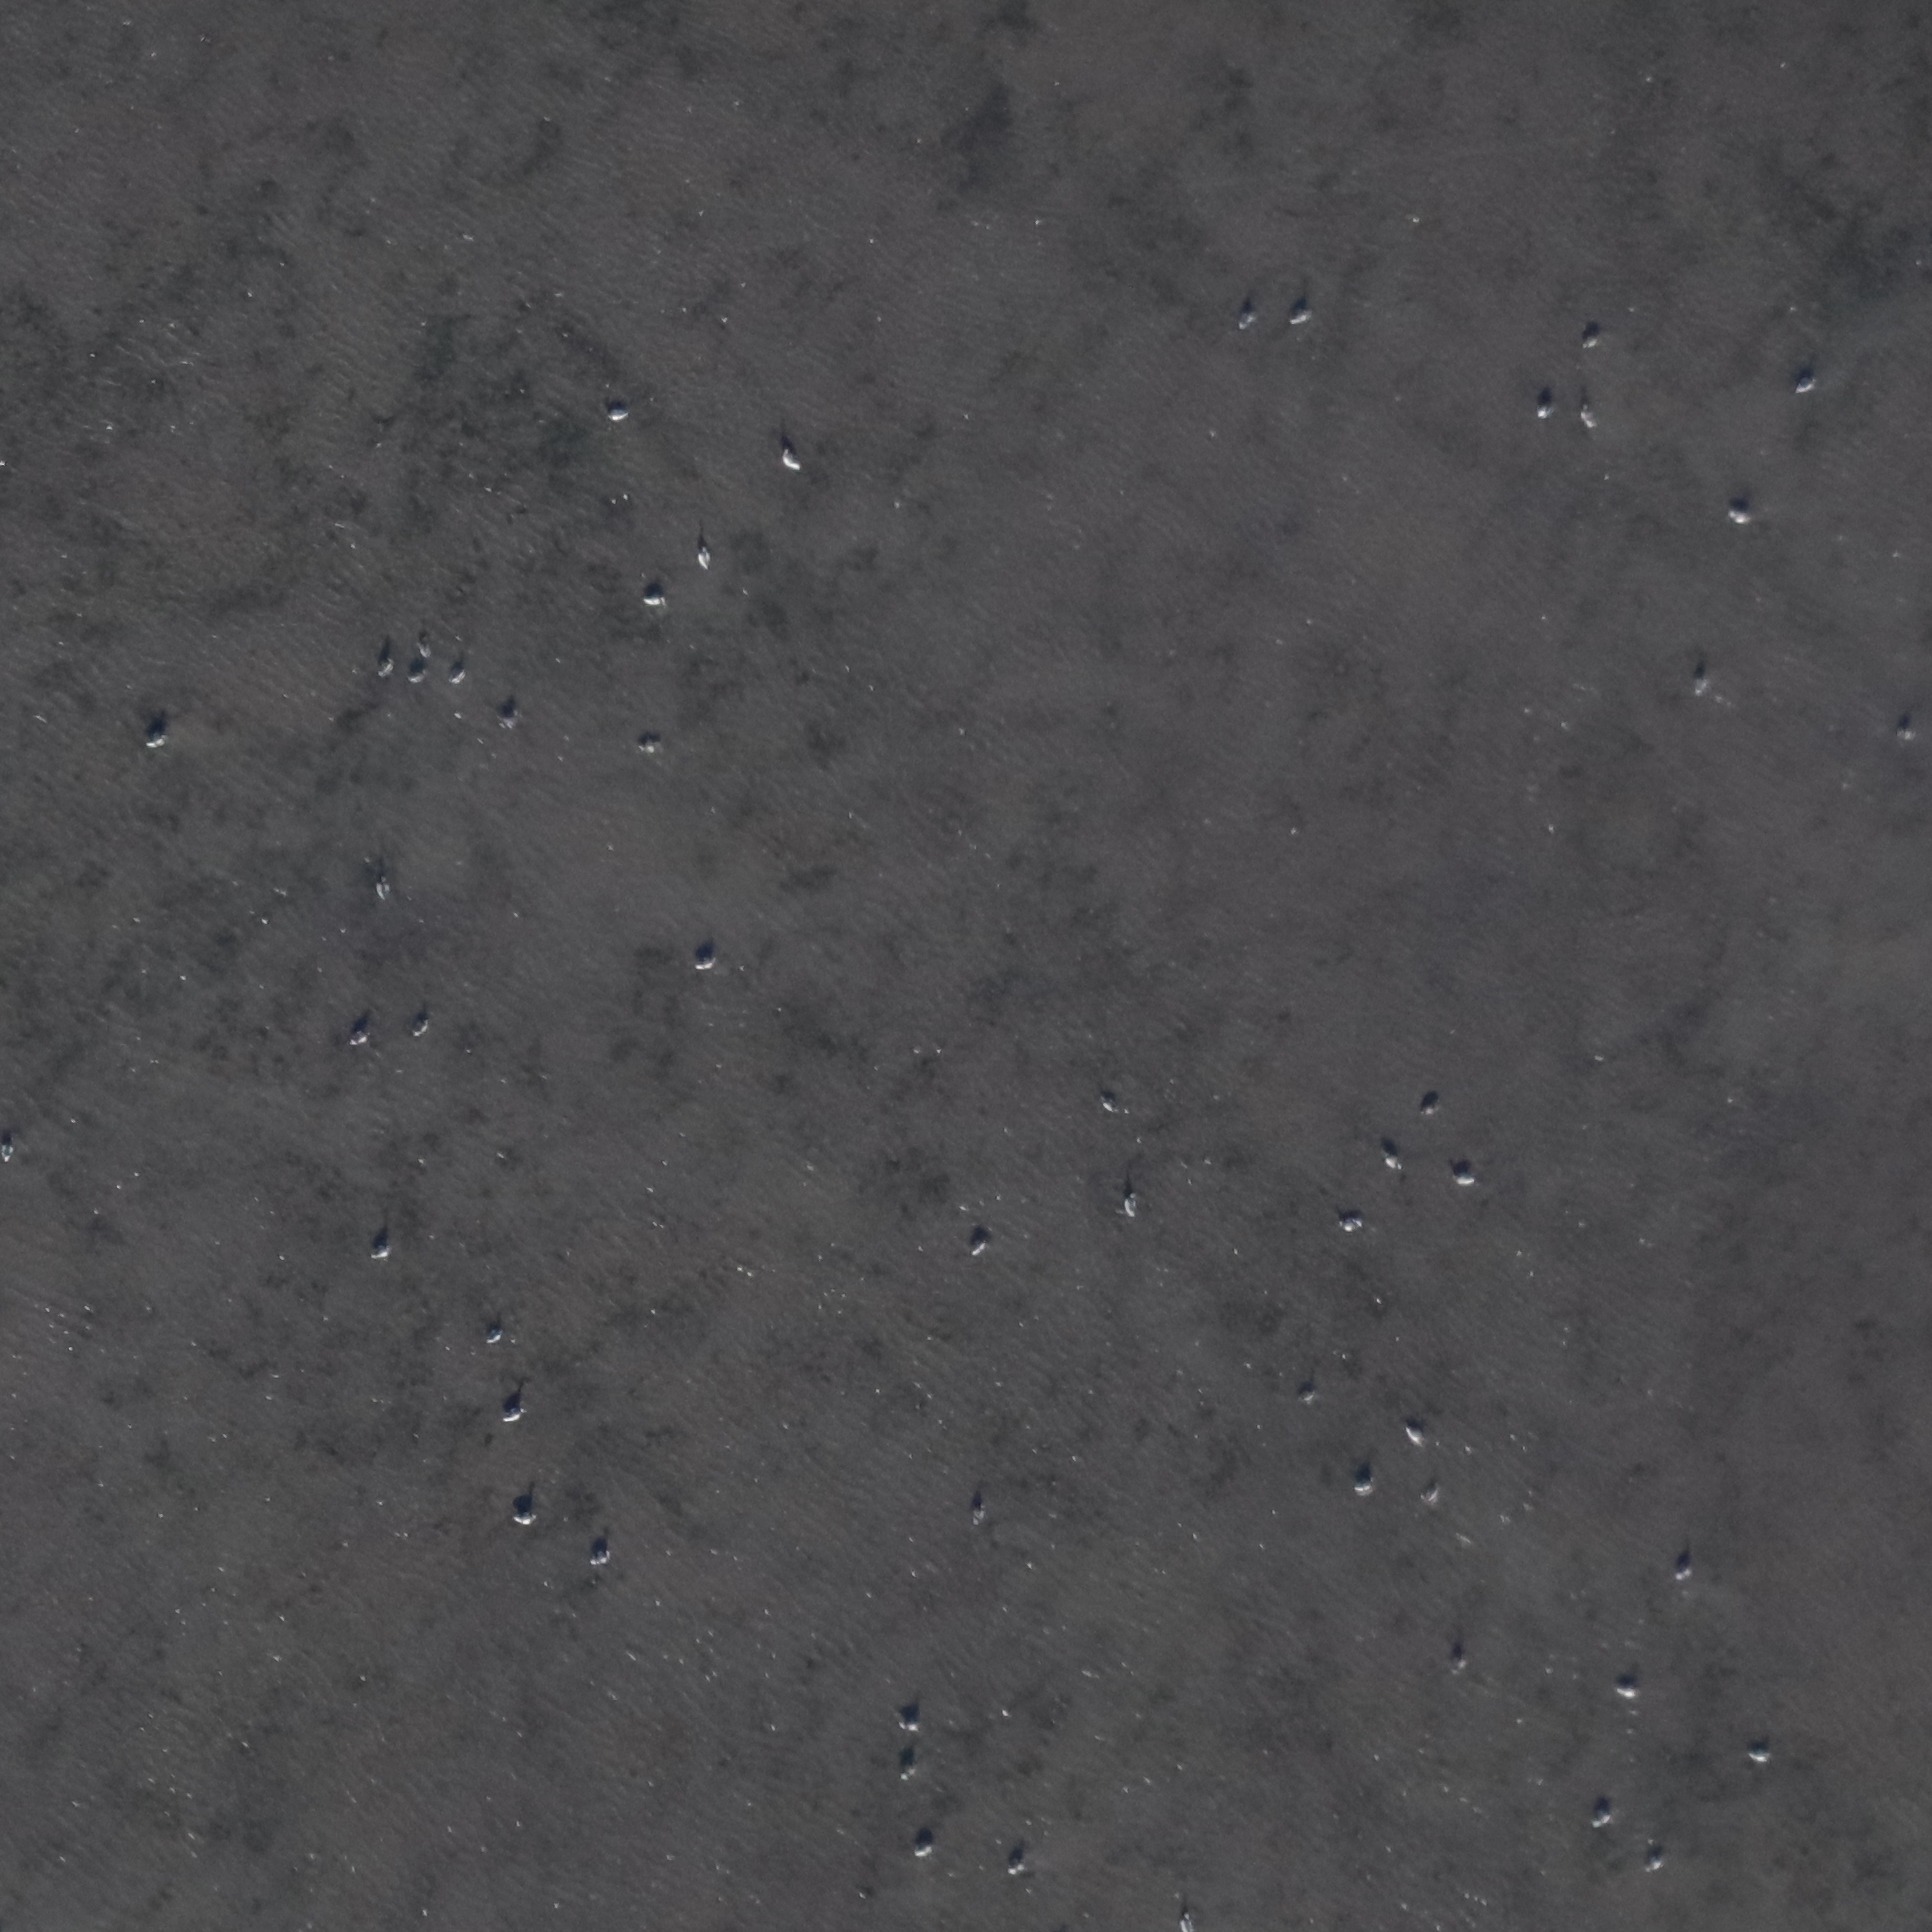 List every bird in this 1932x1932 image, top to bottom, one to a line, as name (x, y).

brant (1302, 315)
brant (1243, 317)
brant (1591, 339)
brant (1805, 385)
brant (1549, 410)
brant (617, 414)
brant (1589, 419)
brant (789, 456)
brant (1741, 512)
brant (703, 557)
brant (656, 597)
brant (427, 646)
brant (384, 668)
brant (414, 671)
brant (453, 675)
brant (1701, 685)
brant (510, 720)
brant (1907, 730)
brant (157, 738)
brant (642, 742)
brant (381, 884)
brant (707, 961)
brant (420, 1024)
brant (360, 1036)
brant (1112, 1105)
brant (1429, 1111)
brant (8, 1150)
brant (1390, 1158)
brant (1465, 1179)
brant (1133, 1212)
brant (1349, 1224)
brant (381, 1252)
brant (986, 1253)
brant (492, 1333)
brant (1299, 1400)
brant (512, 1414)
brant (1417, 1437)
brant (1367, 1486)
brant (1438, 1490)
brant (982, 1516)
brant (527, 1518)
brant (603, 1560)
brant (1689, 1569)
brant (1468, 1659)
brant (1629, 1691)
brant (909, 1724)
brant (1759, 1755)
brant (907, 1778)
brant (1602, 1818)
brant (923, 1849)
brant (1660, 1862)
brant (1018, 1867)
brant (1186, 1927)